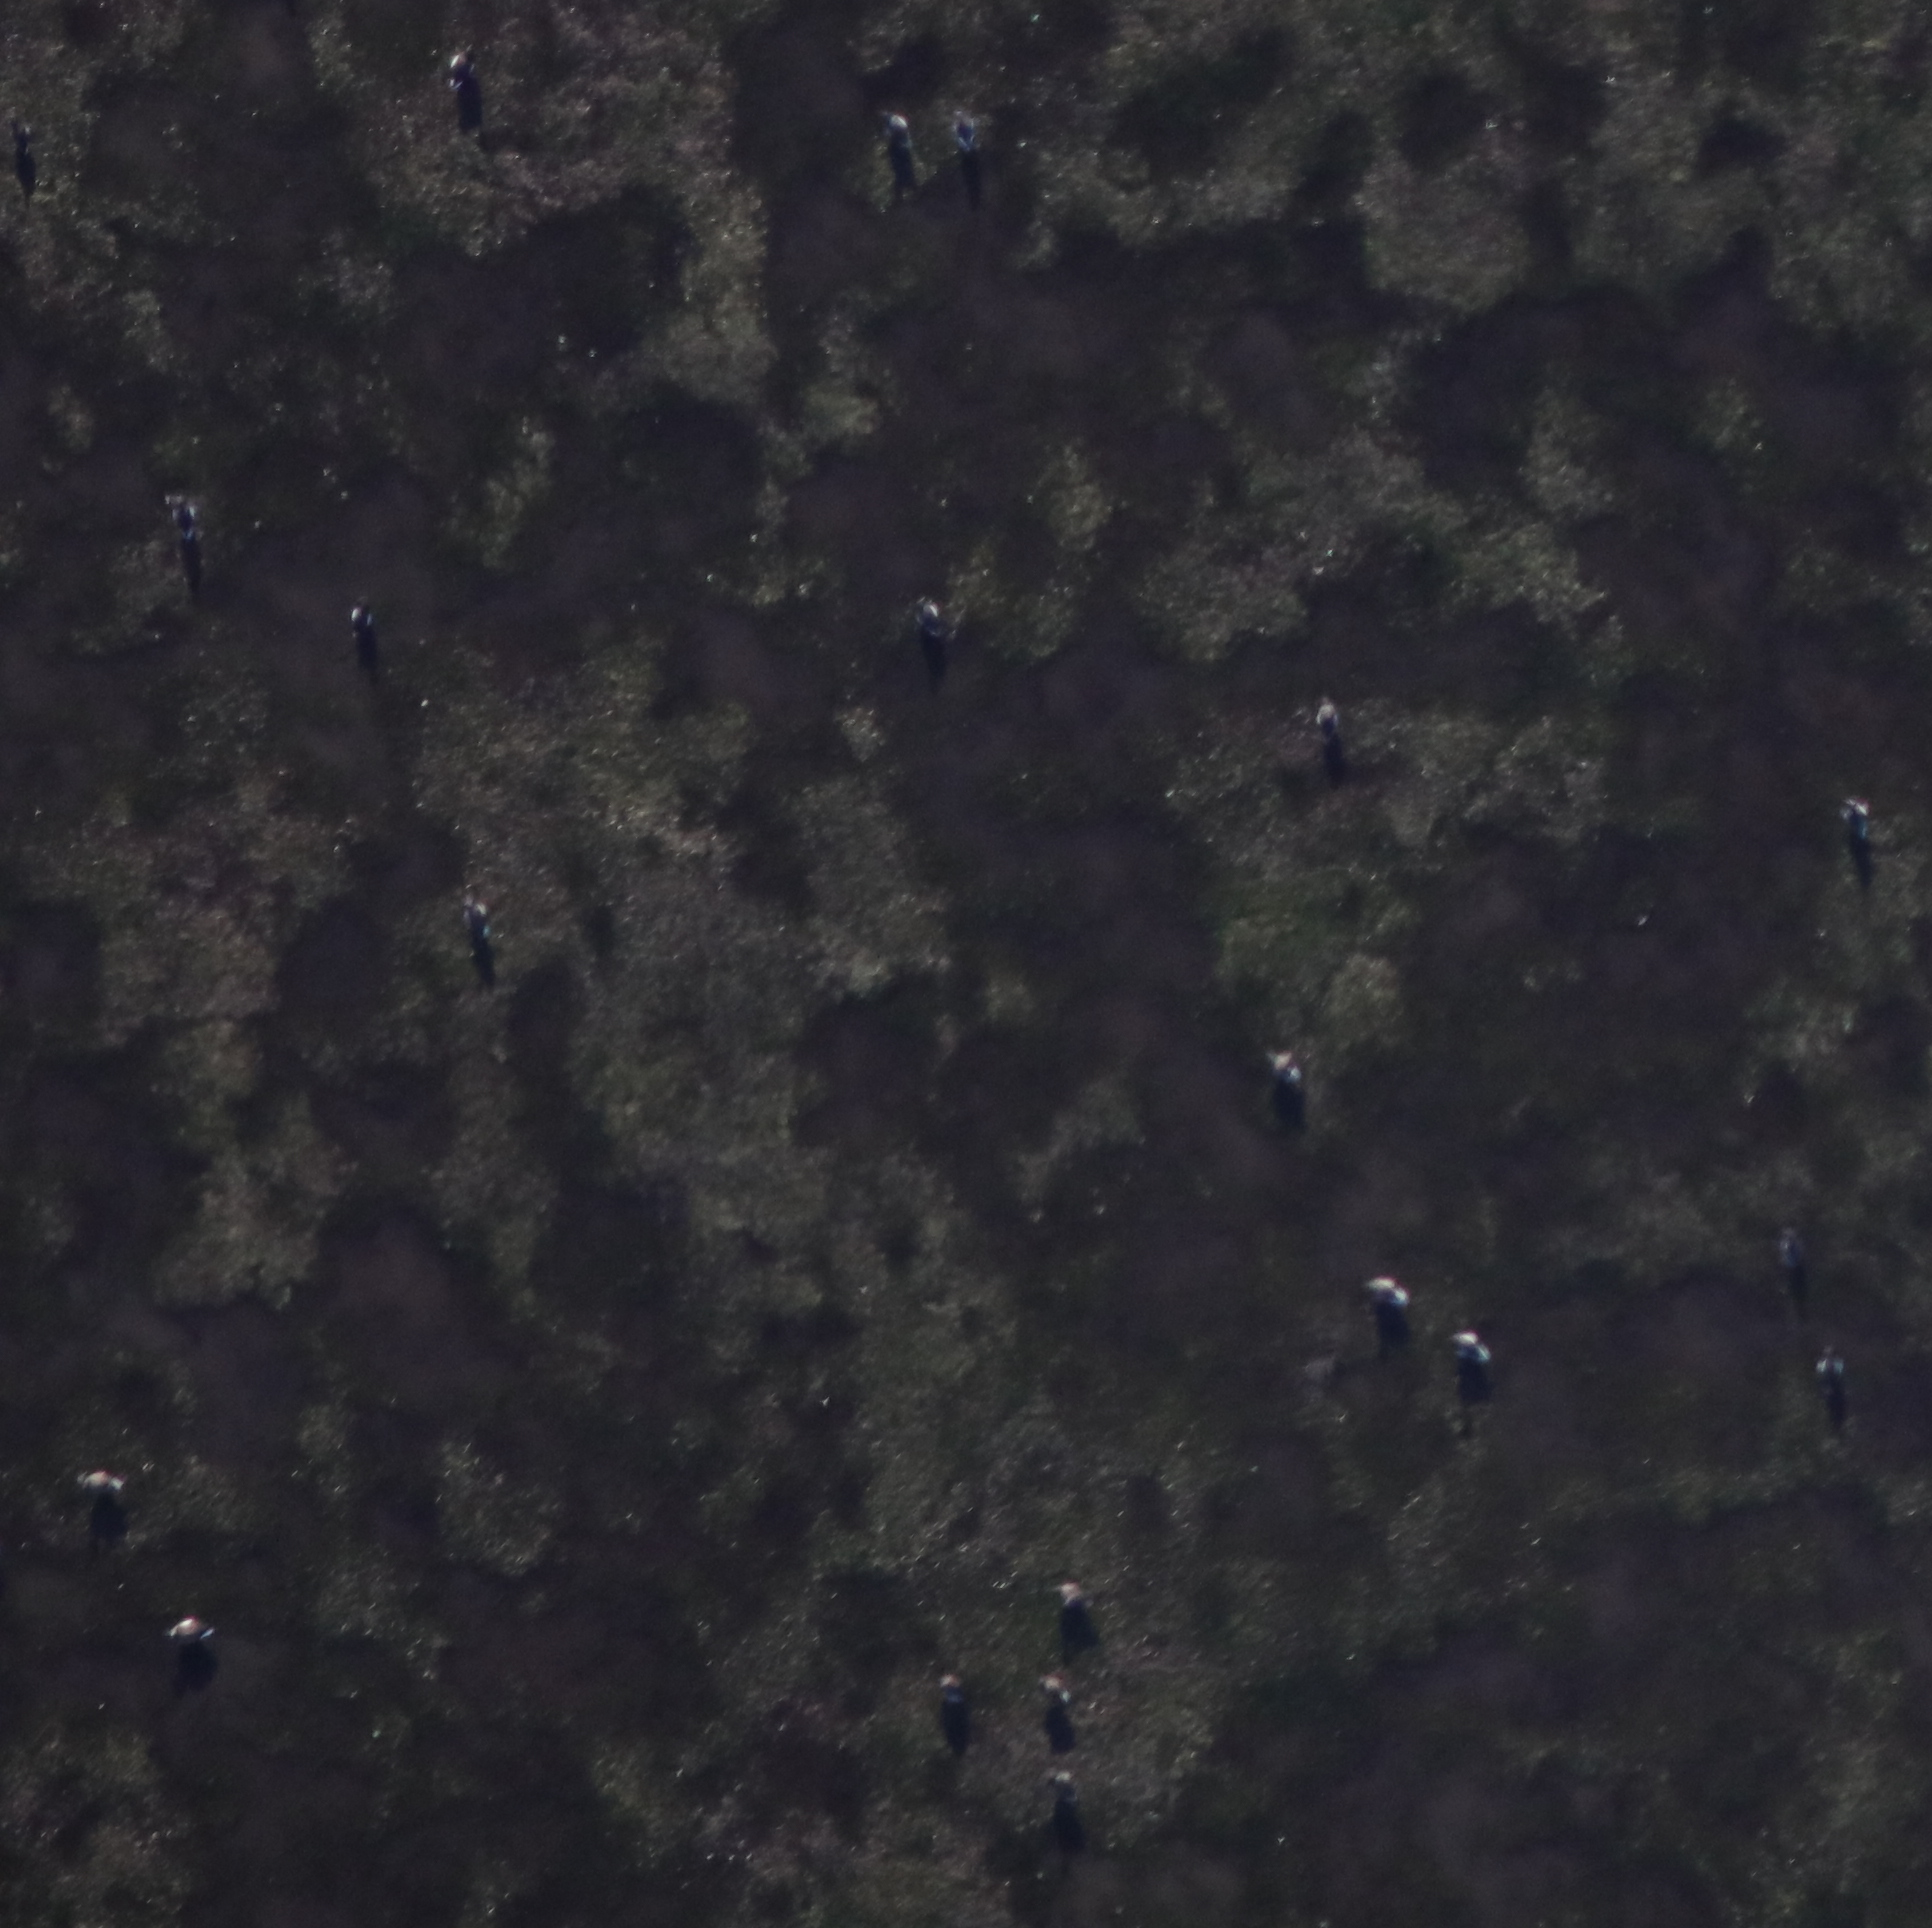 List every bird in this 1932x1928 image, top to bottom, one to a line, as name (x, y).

brant (459, 65)
brant (964, 126)
brant (906, 129)
brant (186, 520)
brant (931, 616)
brant (363, 622)
brant (1331, 713)
brant (1862, 814)
brant (479, 914)
brant (1281, 1060)
brant (1789, 1247)
brant (1388, 1287)
brant (1471, 1350)
brant (1830, 1369)
brant (101, 1485)
brant (1075, 1595)
brant (191, 1633)
brant (952, 1690)
brant (1056, 1694)
brant (1062, 1782)